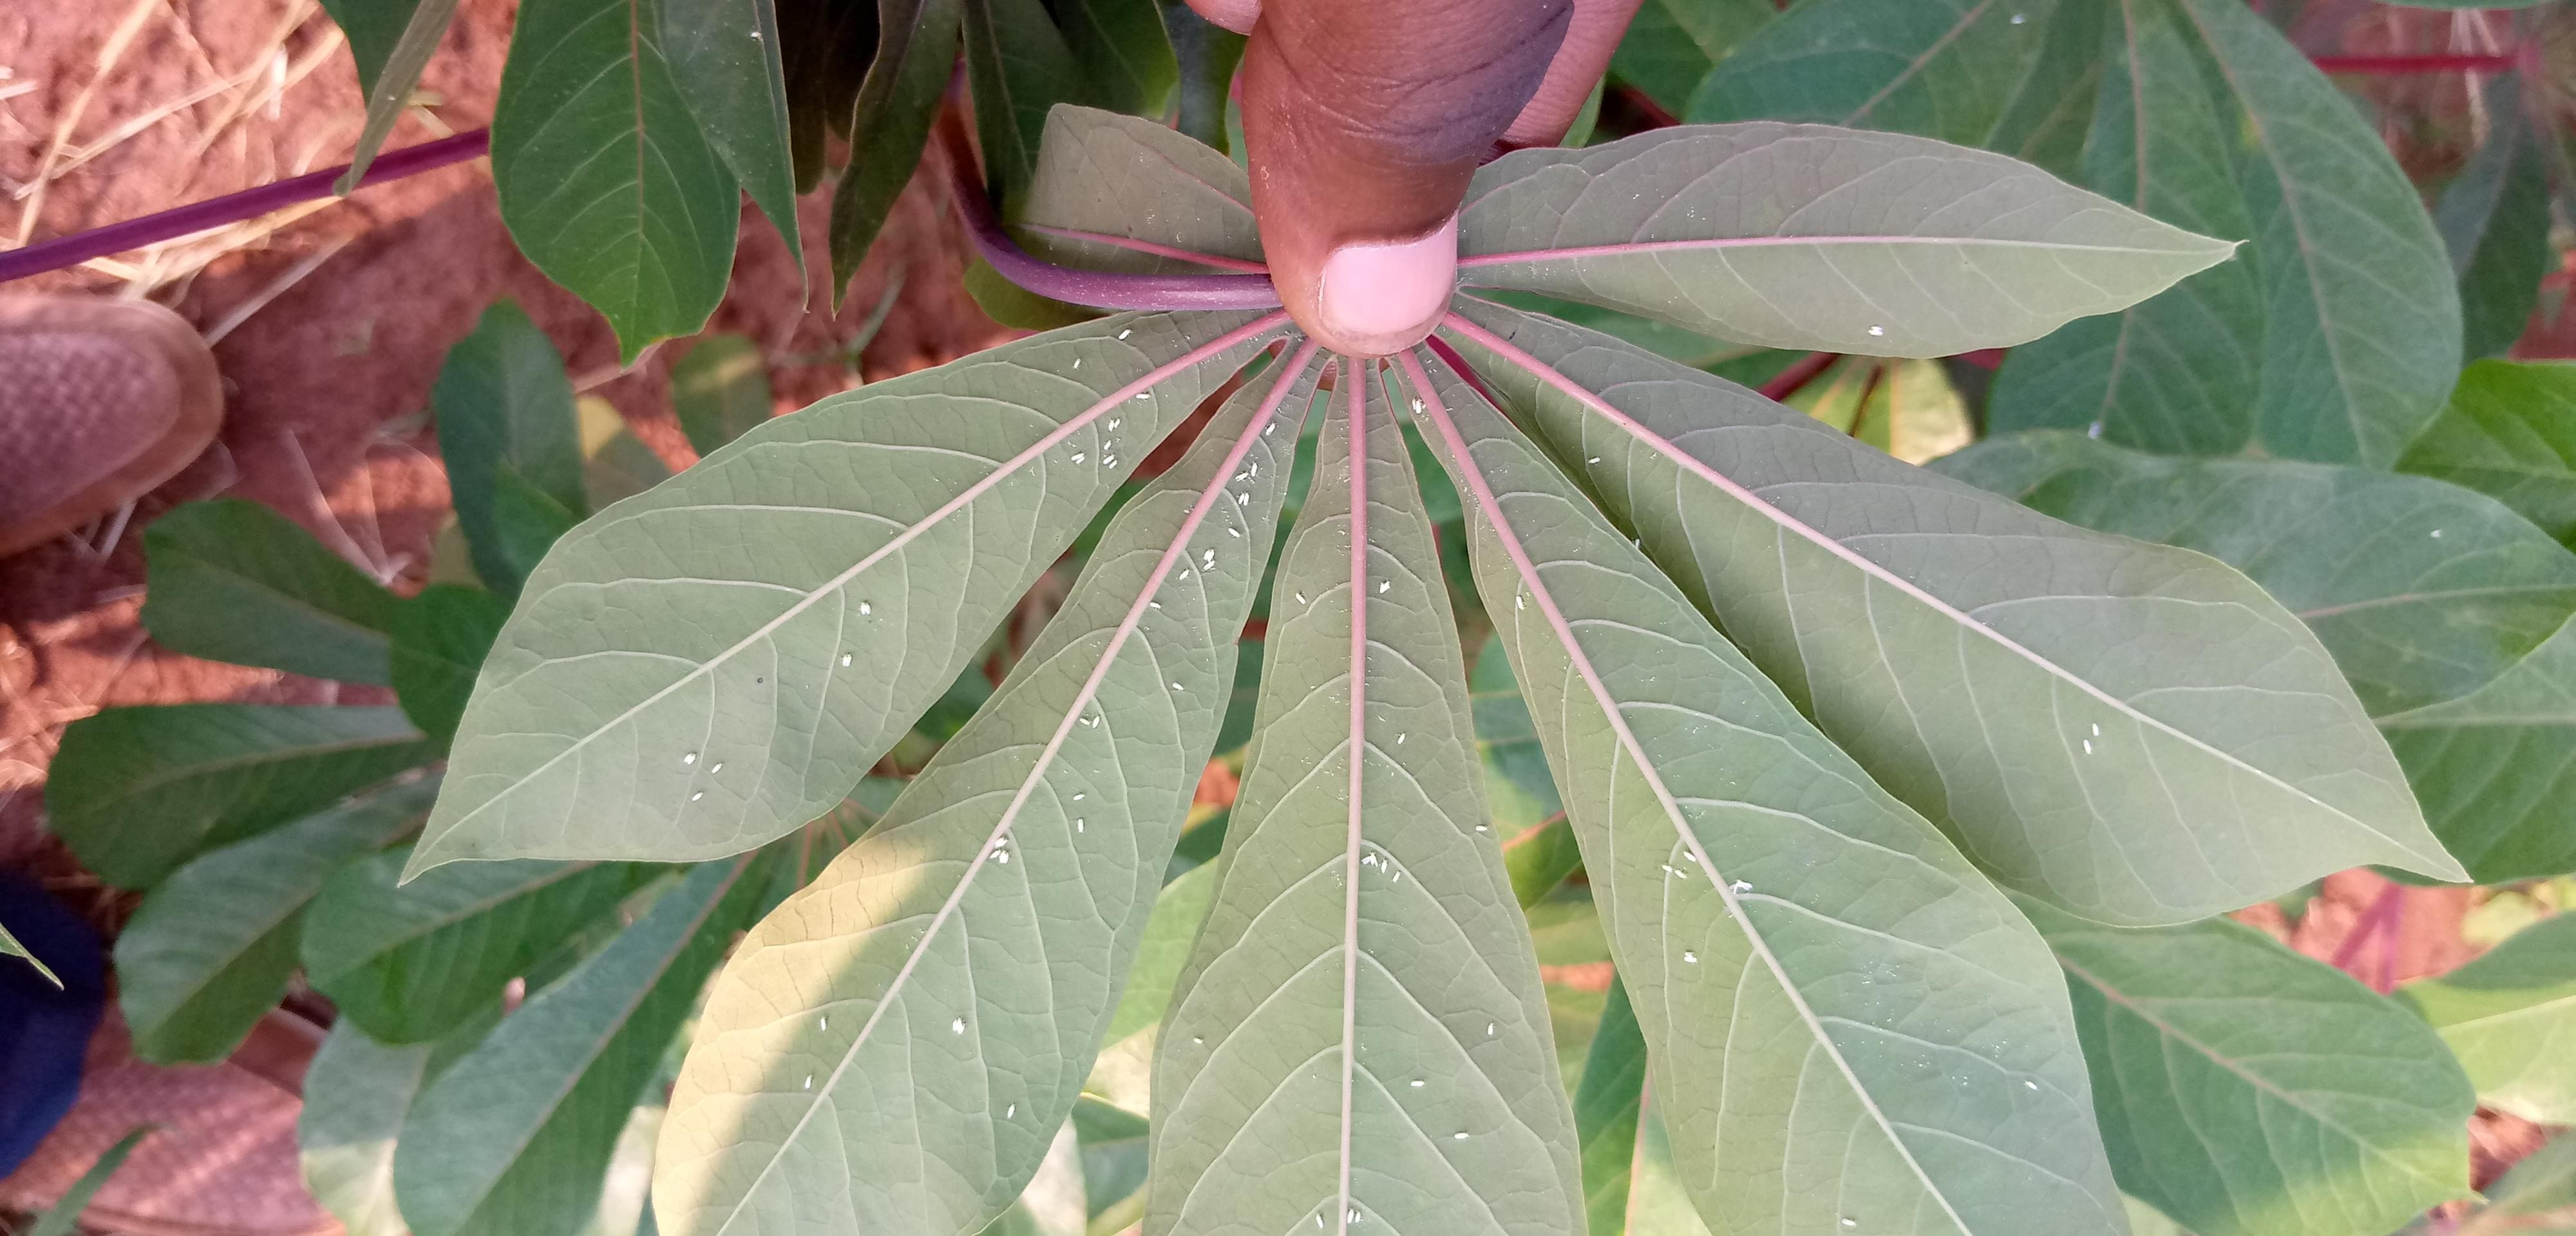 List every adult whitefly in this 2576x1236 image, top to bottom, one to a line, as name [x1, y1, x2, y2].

whitefly [2010, 13, 2027, 25]
whitefly [747, 30, 764, 39]
whitefly [1870, 324, 1884, 330]
whitefly [1117, 326, 1135, 341]
whitefly [1867, 330, 1883, 337]
whitefly [1072, 356, 1082, 370]
whitefly [1133, 392, 1153, 400]
whitefly [1411, 398, 1416, 411]
whitefly [1416, 399, 1423, 415]
whitefly [1114, 417, 1123, 431]
whitefly [1106, 418, 1115, 433]
whitefly [1265, 422, 1279, 436]
whitefly [1102, 438, 1113, 451]
whitefly [1071, 451, 1086, 462]
whitefly [1102, 454, 1115, 466]
whitefly [1587, 454, 1602, 465]
whitefly [1077, 456, 1085, 465]
whitefly [1108, 458, 1118, 471]
whitefly [1249, 460, 1258, 478]
whitefly [1234, 471, 1249, 483]
whitefly [1238, 492, 1245, 505]
whitefly [1244, 492, 1250, 507]
whitefly [1226, 527, 1242, 539]
whitefly [2428, 527, 2444, 539]
whitefly [1633, 537, 1640, 550]
whitefly [1202, 548, 1217, 562]
whitefly [1202, 559, 1217, 572]
whitefly [1179, 568, 1191, 582]
whitefly [1378, 577, 1393, 595]
whitefly [1294, 590, 1307, 605]
whitefly [1516, 594, 1526, 611]
whitefly [1148, 598, 1162, 612]
whitefly [858, 600, 866, 615]
whitefly [866, 601, 871, 615]
whitefly [842, 652, 853, 668]
whitefly [1171, 680, 1186, 694]
whitefly [1092, 715, 1101, 729]
whitefly [1078, 716, 1090, 727]
whitefly [2088, 720, 2103, 740]
whitefly [1394, 731, 1408, 745]
whitefly [2081, 738, 2094, 757]
whitefly [682, 753, 692, 765]
whitefly [687, 753, 696, 766]
whitefly [711, 760, 724, 776]
whitefly [690, 791, 705, 803]
whitefly [1071, 792, 1086, 802]
whitefly [1075, 816, 1086, 835]
whitefly [1472, 823, 1490, 833]
whitefly [993, 837, 1009, 848]
whitefly [1000, 848, 1010, 866]
whitefly [1370, 848, 1380, 868]
whitefly [990, 849, 1001, 859]
whitefly [1681, 850, 1698, 863]
whitefly [1359, 854, 1370, 865]
whitefly [1379, 857, 1388, 874]
whitefly [1660, 863, 1673, 872]
whitefly [1674, 868, 1688, 880]
whitefly [1391, 868, 1403, 884]
whitefly [1728, 876, 1755, 895]
whitefly [1683, 950, 1696, 957]
whitefly [1683, 956, 1699, 964]
whitefly [818, 1015, 829, 1032]
whitefly [957, 1016, 967, 1036]
whitefly [952, 1017, 958, 1031]
whitefly [1486, 1021, 1494, 1037]
whitefly [1190, 1035, 1205, 1045]
whitefly [802, 1071, 815, 1089]
whitefly [1408, 1078, 1426, 1089]
whitefly [2023, 1079, 2039, 1092]
whitefly [1005, 1102, 1019, 1121]
whitefly [1451, 1130, 1471, 1141]
whitefly [1345, 1206, 1356, 1224]
whitefly [1355, 1208, 1363, 1224]
whitefly [1314, 1212, 1325, 1230]
whitefly [1840, 1218, 1857, 1228]